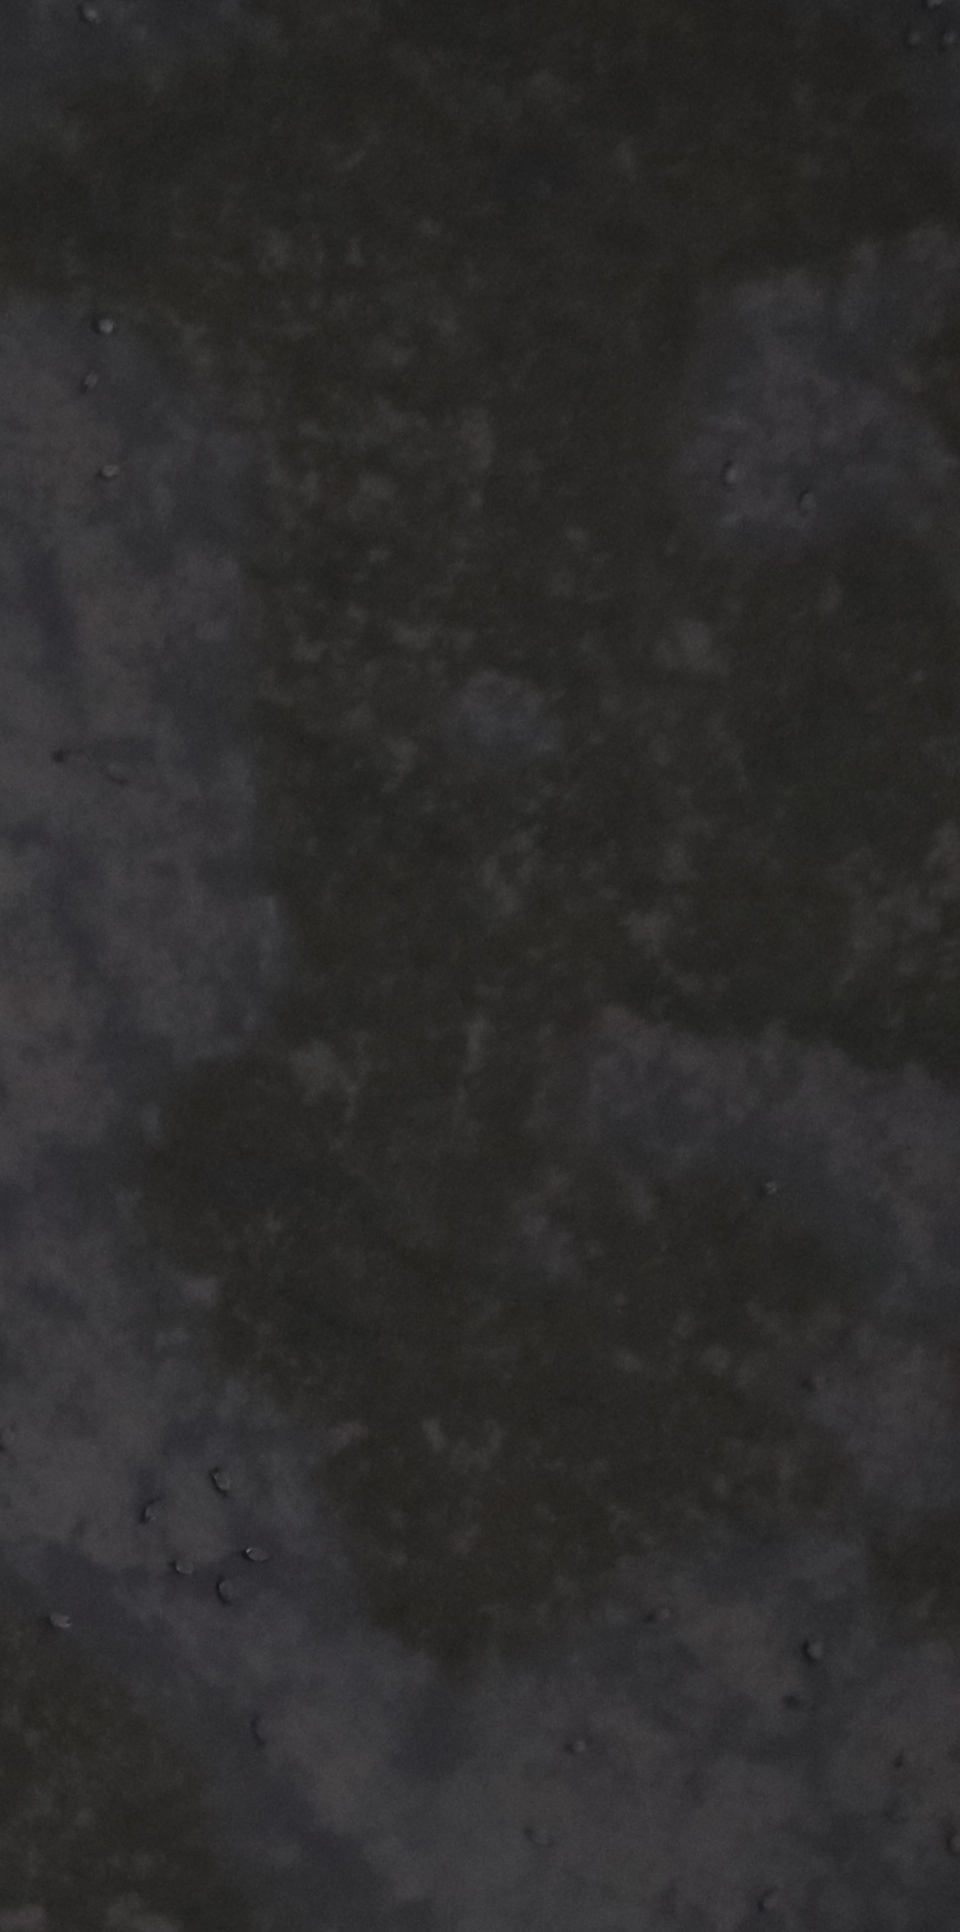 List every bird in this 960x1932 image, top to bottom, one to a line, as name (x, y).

Canada goose (94, 19)
Canada goose (105, 324)
Canada goose (82, 381)
Canada goose (733, 465)
Canada goose (106, 474)
Canada goose (815, 500)
Canada goose (80, 759)
Canada goose (126, 775)
Canada goose (772, 1184)
Canada goose (818, 1374)
Canada goose (14, 1441)
Canada goose (220, 1476)
Canada goose (147, 1506)
Canada goose (249, 1552)
Canada goose (183, 1567)
Canada goose (226, 1593)
Canada goose (668, 1616)
Canada goose (65, 1624)
Canada goose (811, 1656)
Canada goose (795, 1705)
Canada goose (264, 1728)
Canada goose (584, 1739)
Canada goose (911, 1756)
Canada goose (540, 1833)
Canada goose (775, 1910)